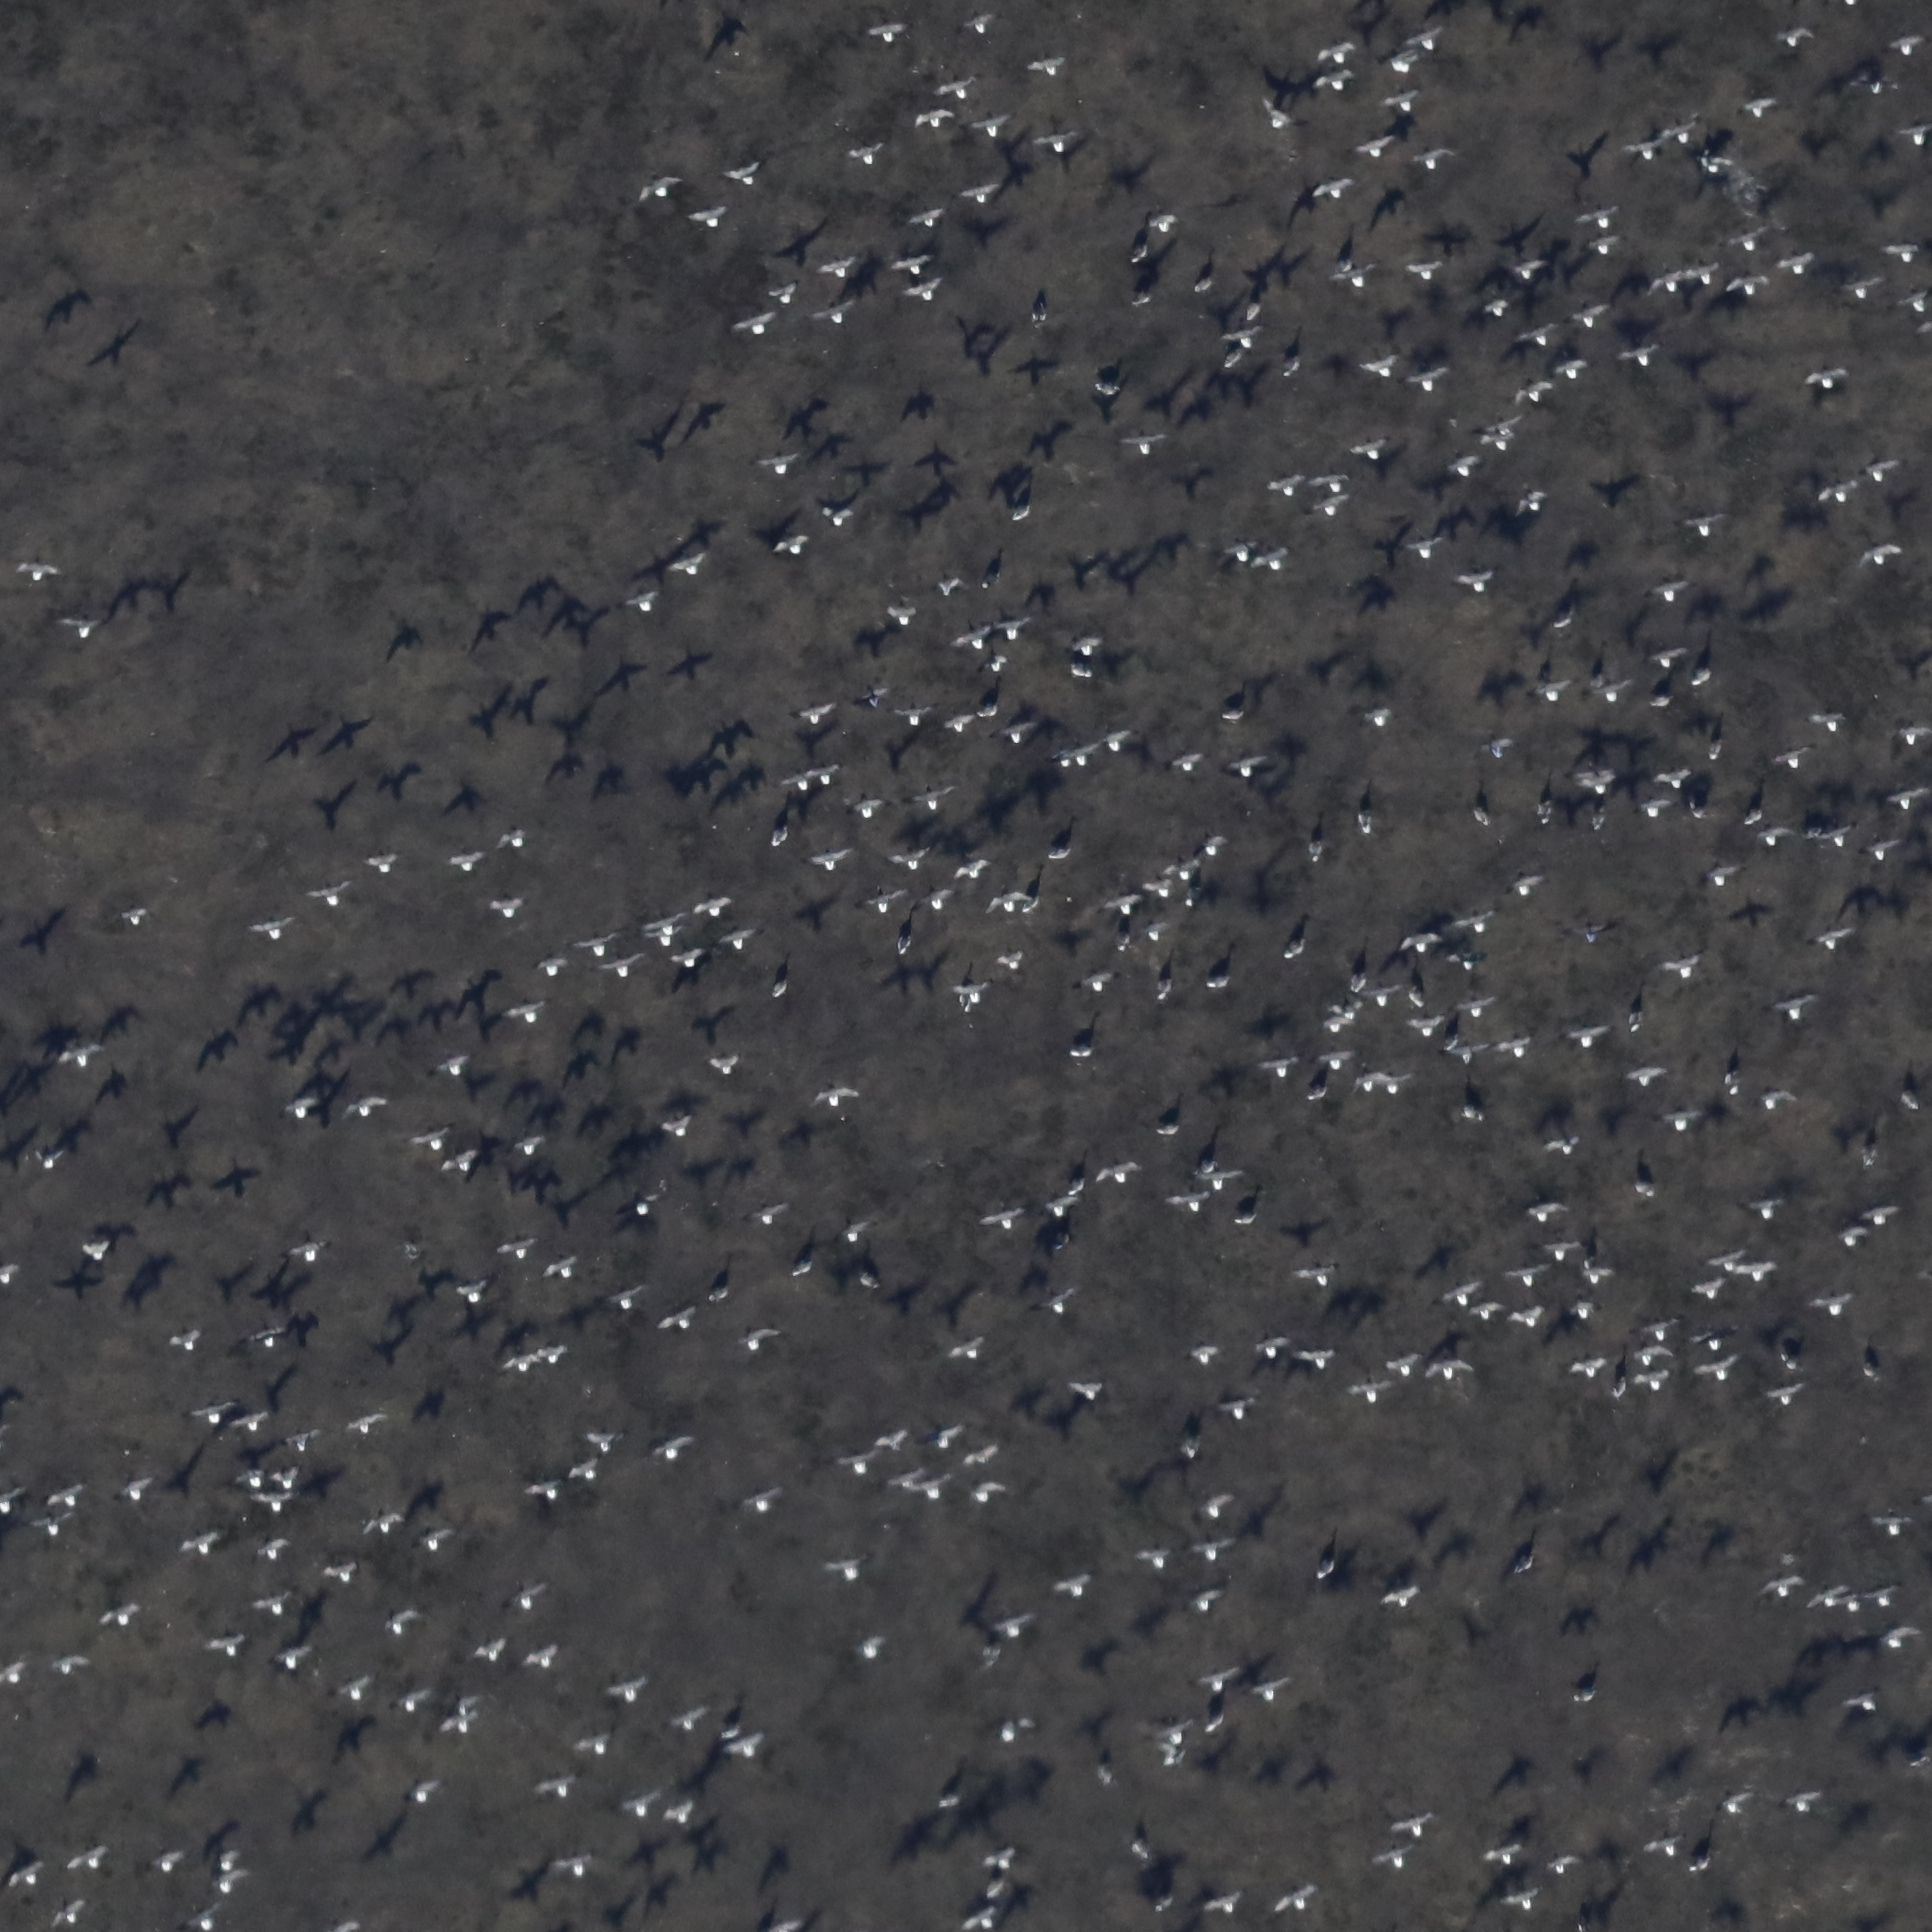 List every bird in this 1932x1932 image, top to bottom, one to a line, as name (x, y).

brant (986, 19)
brant (1799, 35)
brant (881, 37)
brant (1431, 39)
brant (1905, 46)
brant (1343, 59)
brant (1400, 62)
brant (1051, 71)
brant (1874, 77)
brant (1332, 89)
brant (962, 90)
brant (1406, 102)
brant (1762, 103)
brant (1278, 118)
brant (938, 123)
brant (995, 127)
brant (1914, 134)
brant (1681, 138)
brant (1052, 148)
brant (1382, 149)
brant (872, 150)
brant (1647, 151)
brant (1432, 163)
brant (1714, 166)
brant (748, 172)
brant (1333, 188)
brant (659, 196)
brant (983, 196)
brant (1595, 215)
brant (711, 219)
brant (933, 221)
brant (1167, 226)
brant (1741, 245)
brant (1608, 246)
brant (1908, 248)
brant (1138, 252)
brant (919, 263)
brant (1344, 265)
brant (1416, 265)
brant (1791, 266)
brant (840, 267)
brant (1527, 273)
brant (1702, 276)
brant (1362, 278)
brant (1862, 285)
brant (1664, 289)
brant (1752, 290)
brant (1202, 292)
brant (788, 294)
brant (930, 295)
brant (1143, 295)
brant (1917, 298)
brant (840, 302)
brant (1251, 310)
brant (1493, 311)
brant (1039, 315)
brant (1595, 316)
brant (753, 325)
brant (1532, 339)
brant (1246, 348)
brant (1634, 355)
brant (1292, 365)
brant (1240, 367)
brant (1382, 369)
brant (1572, 372)
brant (1824, 377)
brant (1429, 378)
brant (1536, 387)
brant (1106, 388)
brant (1502, 429)
brant (1142, 440)
brant (1377, 447)
brant (1499, 450)
brant (785, 466)
brant (1470, 466)
brant (1878, 474)
brant (1298, 477)
brant (1336, 478)
brant (1841, 493)
brant (1528, 497)
brant (1020, 510)
brant (1326, 517)
brant (844, 518)
brant (1709, 523)
brant (1426, 548)
brant (795, 549)
brant (1242, 551)
brant (1880, 554)
brant (1266, 557)
brant (691, 564)
brant (38, 569)
brant (1474, 575)
brant (989, 579)
brant (948, 590)
brant (1671, 600)
brant (650, 601)
brant (903, 616)
brant (1568, 618)
brant (82, 622)
brant (1021, 631)
brant (979, 641)
brant (1086, 648)
brant (1008, 659)
brant (1662, 661)
brant (1080, 668)
brant (1700, 676)
brant (1555, 688)
brant (1614, 693)
brant (884, 697)
brant (1667, 699)
brant (822, 711)
brant (929, 713)
brant (992, 713)
brant (1237, 715)
brant (1386, 719)
brant (1832, 720)
brant (966, 723)
brant (1911, 733)
brant (1021, 739)
brant (1124, 741)
brant (1507, 747)
brant (1723, 749)
brant (1086, 755)
brant (1058, 757)
brant (1801, 759)
brant (1186, 761)
brant (1252, 763)
brant (832, 774)
brant (1587, 774)
brant (1684, 780)
brant (1604, 785)
brant (807, 786)
brant (942, 796)
brant (1909, 798)
brant (1652, 806)
brant (1693, 812)
brant (878, 813)
brant (1479, 814)
brant (1550, 814)
brant (1753, 815)
brant (1366, 818)
brant (1604, 821)
brant (1842, 830)
brant (1818, 832)
brant (780, 835)
brant (1778, 835)
brant (515, 838)
brant (1223, 842)
brant (1315, 847)
brant (1888, 848)
brant (1060, 853)
brant (846, 856)
brant (465, 858)
brant (386, 864)
brant (925, 866)
brant (976, 871)
brant (1193, 873)
brant (1726, 873)
brant (1525, 883)
brant (1168, 892)
brant (1200, 895)
brant (326, 899)
brant (1009, 900)
brant (1035, 900)
brant (884, 901)
brant (939, 903)
brant (1125, 908)
brant (514, 910)
brant (716, 913)
brant (131, 916)
brant (658, 919)
brant (1472, 920)
brant (1154, 926)
brant (1597, 931)
brant (270, 932)
brant (1835, 933)
brant (661, 934)
brant (1128, 934)
brant (745, 936)
brant (605, 941)
brant (1423, 942)
brant (902, 943)
brant (1295, 946)
brant (1472, 951)
brant (695, 954)
brant (1013, 962)
brant (619, 966)
brant (1682, 971)
brant (554, 975)
brant (1109, 977)
brant (1218, 981)
brant (1358, 982)
brant (1167, 983)
brant (787, 989)
brant (979, 989)
brant (1385, 1000)
brant (1417, 1002)
brant (963, 1005)
brant (1347, 1007)
brant (1794, 1010)
brant (1486, 1011)
brant (527, 1019)
brant (1635, 1019)
brant (1420, 1025)
brant (1335, 1027)
brant (1589, 1038)
brant (1513, 1043)
brant (1450, 1045)
brant (84, 1051)
brant (1081, 1051)
brant (1471, 1058)
brant (463, 1060)
brant (730, 1064)
brant (1277, 1064)
brant (1335, 1066)
brant (1372, 1076)
brant (1407, 1080)
brant (1732, 1080)
brant (1639, 1085)
brant (1317, 1092)
brant (838, 1095)
brant (1910, 1100)
brant (316, 1104)
brant (384, 1106)
brant (1772, 1106)
brant (1473, 1113)
brant (1679, 1119)
brant (680, 1126)
brant (1176, 1131)
brant (1563, 1142)
brant (525, 1146)
brant (423, 1147)
brant (1869, 1150)
brant (53, 1155)
brant (1204, 1161)
brant (464, 1168)
brant (1128, 1171)
brant (1218, 1180)
brant (1082, 1185)
brant (1644, 1188)
brant (642, 1201)
brant (1765, 1201)
brant (1194, 1202)
brant (1043, 1207)
brant (1884, 1209)
brant (1008, 1210)
brant (1537, 1211)
brant (767, 1212)
brant (1248, 1219)
brant (1854, 1225)
brant (860, 1236)
brant (1067, 1241)
brant (317, 1248)
brant (522, 1248)
brant (101, 1253)
brant (1550, 1256)
brant (1733, 1260)
brant (803, 1265)
brant (559, 1268)
brant (1759, 1268)
brant (1322, 1272)
brant (1595, 1277)
brant (1532, 1278)
brant (9, 1279)
brant (870, 1280)
brant (1709, 1284)
brant (1449, 1290)
brant (468, 1291)
brant (718, 1294)
brant (622, 1296)
brant (1834, 1301)
brant (1059, 1304)
brant (1490, 1311)
brant (1586, 1315)
brant (1538, 1318)
brant (678, 1319)
brant (757, 1340)
brant (1662, 1341)
brant (1710, 1342)
brant (270, 1343)
brant (189, 1344)
brant (965, 1344)
brant (1274, 1346)
brant (555, 1356)
brant (1205, 1357)
brant (1318, 1357)
brant (1640, 1359)
brant (1786, 1359)
brant (1586, 1362)
brant (1414, 1365)
brant (518, 1368)
brant (1870, 1369)
brant (1459, 1370)
brant (1662, 1376)
brant (1718, 1379)
brant (1094, 1390)
brant (1620, 1391)
brant (1370, 1393)
brant (1789, 1397)
brant (219, 1407)
brant (1237, 1410)
brant (256, 1422)
brant (367, 1424)
brant (892, 1434)
brant (955, 1439)
brant (306, 1443)
brant (1190, 1445)
brant (605, 1446)
brant (673, 1453)
brant (984, 1456)
brant (860, 1460)
brant (909, 1472)
brant (289, 1477)
brant (251, 1478)
brant (579, 1478)
brant (135, 1484)
brant (933, 1486)
brant (985, 1490)
brant (69, 1494)
brant (545, 1494)
brant (761, 1498)
brant (2, 1500)
brant (1218, 1505)
brant (274, 1506)
brant (1904, 1520)
brant (58, 1523)
brant (388, 1523)
brant (210, 1532)
brant (431, 1540)
brant (1210, 1543)
brant (277, 1549)
brant (852, 1557)
brant (1156, 1560)
brant (1525, 1562)
brant (1326, 1567)
brant (350, 1571)
brant (1075, 1582)
brant (1890, 1583)
brant (1781, 1584)
brant (1403, 1595)
brant (522, 1598)
brant (1829, 1598)
brant (277, 1604)
brant (1213, 1605)
brant (1857, 1608)
brant (123, 1617)
brant (396, 1619)
brant (1019, 1628)
brant (1898, 1638)
brant (231, 1643)
brant (490, 1649)
brant (864, 1653)
brant (999, 1655)
brant (295, 1656)
brant (545, 1658)
brant (73, 1667)
brant (1219, 1673)
brant (17, 1676)
brant (625, 1681)
brant (1276, 1685)
brant (362, 1694)
brant (1584, 1695)
brant (1860, 1699)
brant (470, 1701)
brant (414, 1702)
brant (679, 1721)
brant (737, 1728)
brant (456, 1729)
brant (1216, 1731)
brant (1177, 1733)
brant (1012, 1734)
brant (598, 1746)
brant (752, 1749)
brant (1176, 1758)
brant (1931, 1761)
brant (1109, 1776)
brant (434, 1787)
brant (550, 1787)
brant (634, 1798)
brant (967, 1798)
brant (1733, 1803)
brant (1810, 1803)
brant (693, 1811)
brant (1412, 1828)
brant (1148, 1843)
brant (1670, 1846)
brant (1505, 1848)
brant (221, 1855)
brant (575, 1856)
brant (999, 1857)
brant (87, 1859)
brant (1398, 1860)
brant (1557, 1861)
brant (1708, 1862)
brant (156, 1872)
brant (23, 1878)
brant (228, 1892)
brant (1294, 1892)
brant (993, 1896)
brant (1164, 1900)
brant (1525, 1902)
brant (1227, 1909)
brant (70, 1916)
brant (983, 1922)
brant (212, 1923)
brant (1580, 1928)